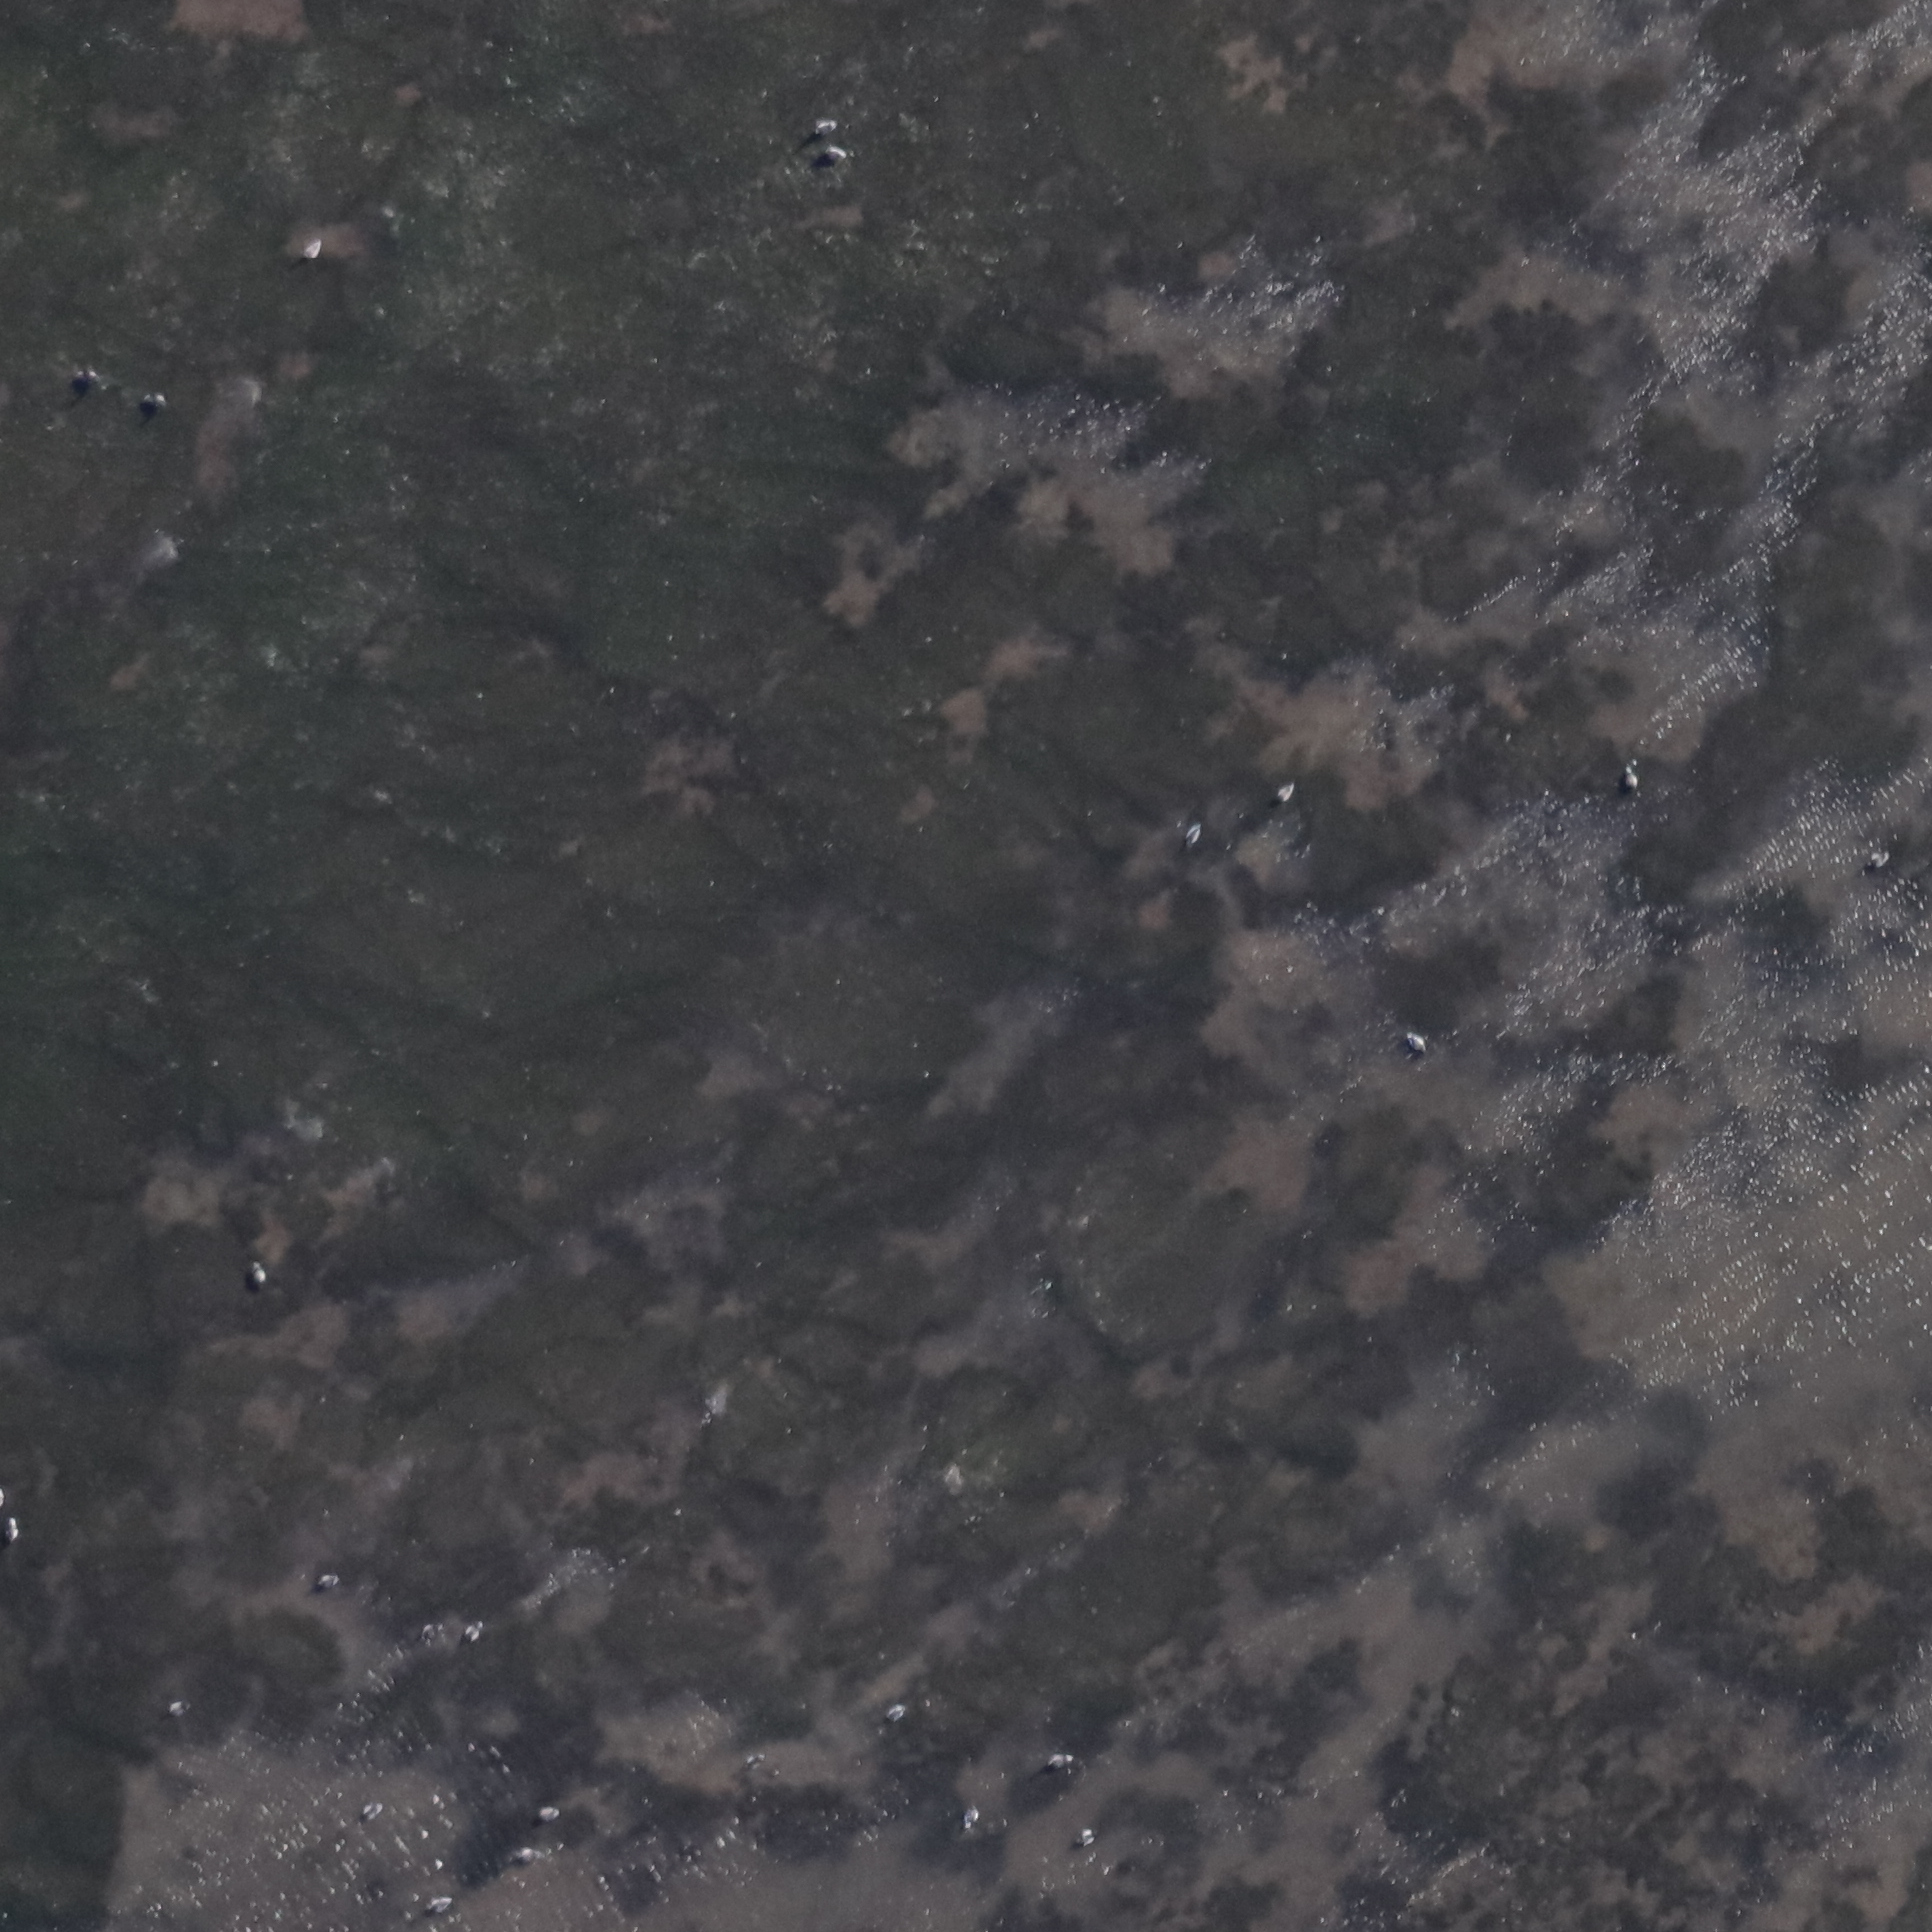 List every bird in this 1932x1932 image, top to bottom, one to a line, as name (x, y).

brant (824, 129)
brant (835, 153)
brant (312, 250)
brant (84, 377)
brant (158, 401)
brant (1631, 778)
brant (1284, 794)
brant (1193, 835)
brant (1875, 860)
brant (1417, 1044)
brant (260, 1276)
brant (12, 1530)
brant (326, 1581)
brant (472, 1630)
brant (431, 1633)
brant (178, 1708)
brant (895, 1714)
brant (755, 1760)
brant (1060, 1761)
brant (371, 1811)
brant (549, 1814)
brant (969, 1815)
brant (1087, 1836)
brant (528, 1853)
brant (439, 1902)